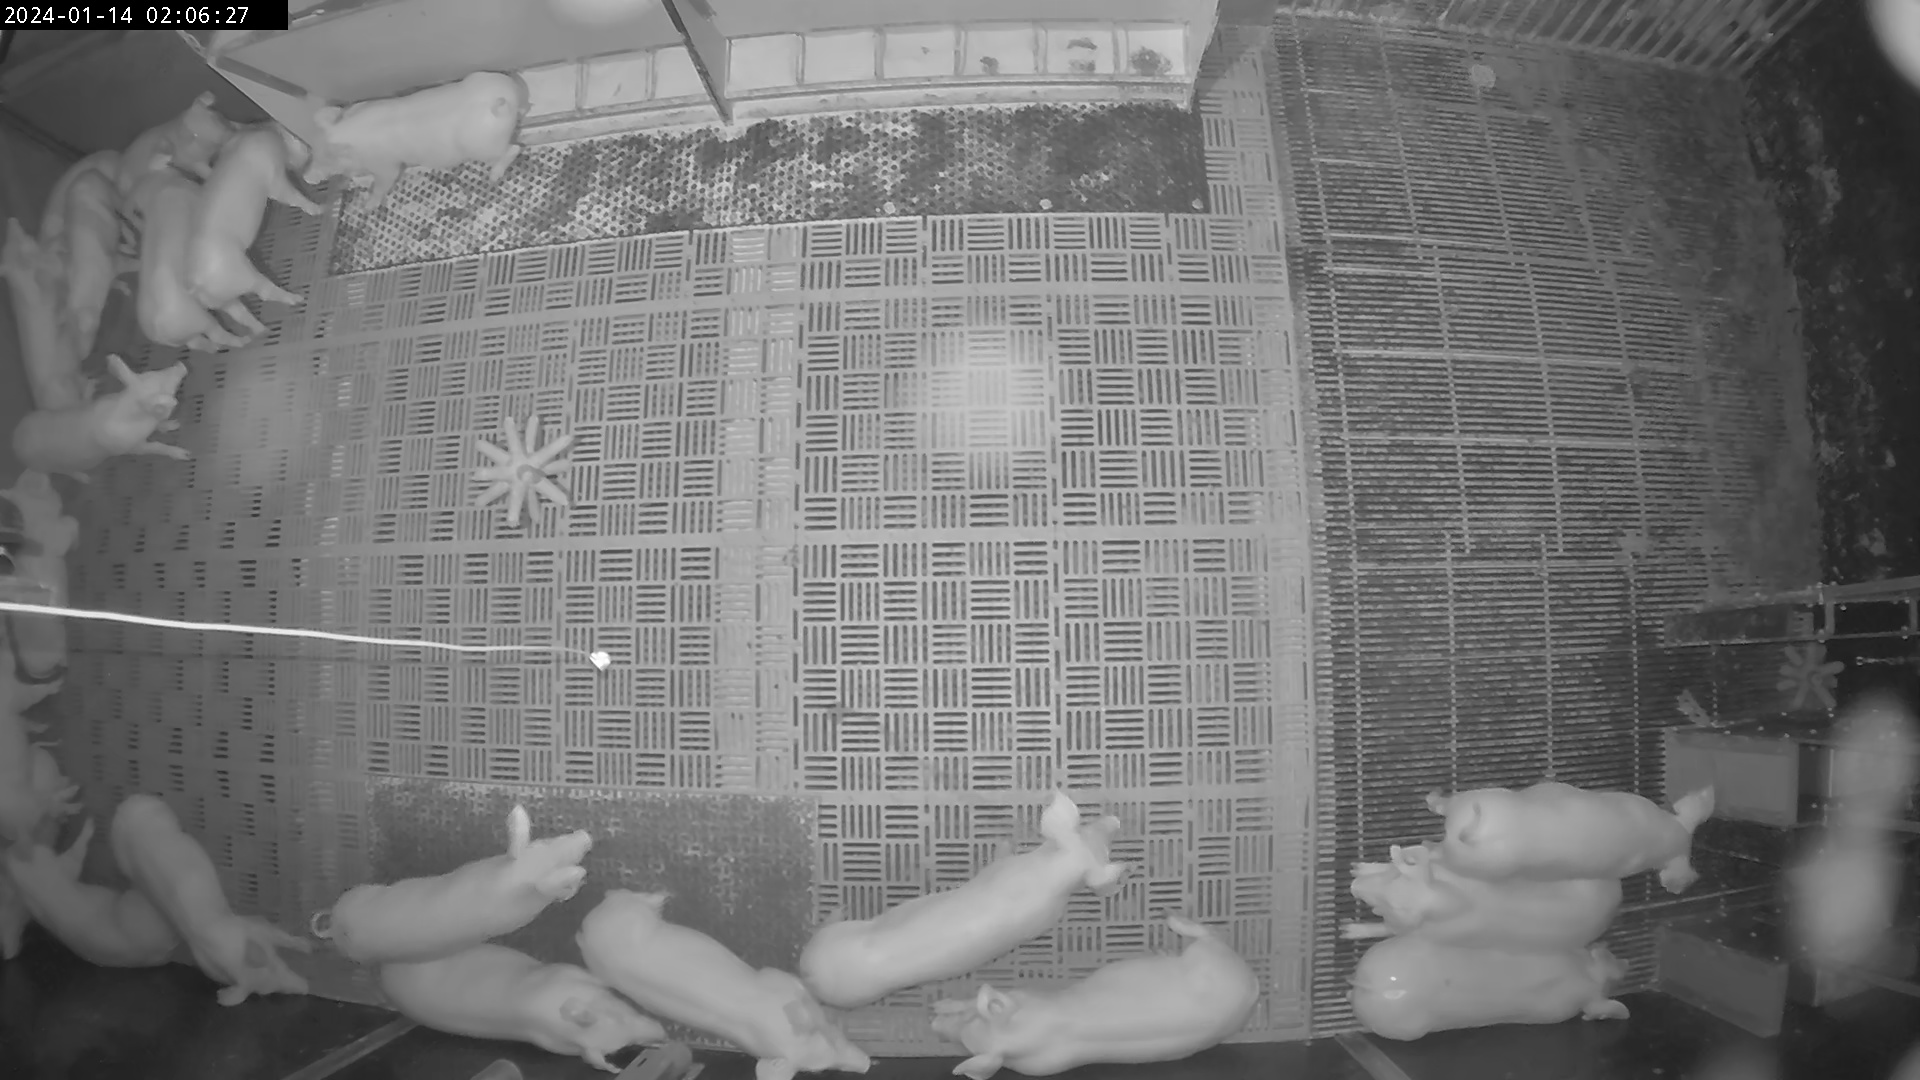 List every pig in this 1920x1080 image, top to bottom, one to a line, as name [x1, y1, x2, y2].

pig [301, 68, 522, 210]
pig [114, 90, 242, 197]
pig [183, 120, 322, 337]
pig [124, 137, 251, 356]
pig [34, 150, 138, 294]
pig [54, 165, 141, 362]
pig [0, 214, 99, 411]
pig [11, 354, 191, 484]
pig [0, 470, 78, 678]
pig [1, 629, 86, 841]
pig [0, 740, 72, 961]
pig [1422, 777, 1717, 894]
pig [793, 791, 1135, 1010]
pig [111, 792, 314, 1010]
pig [309, 802, 592, 963]
pig [2, 818, 184, 966]
pig [1338, 844, 1623, 948]
pig [574, 889, 871, 1080]
pig [929, 913, 1260, 1080]
pig [1348, 935, 1631, 1039]
pig [373, 943, 666, 1071]